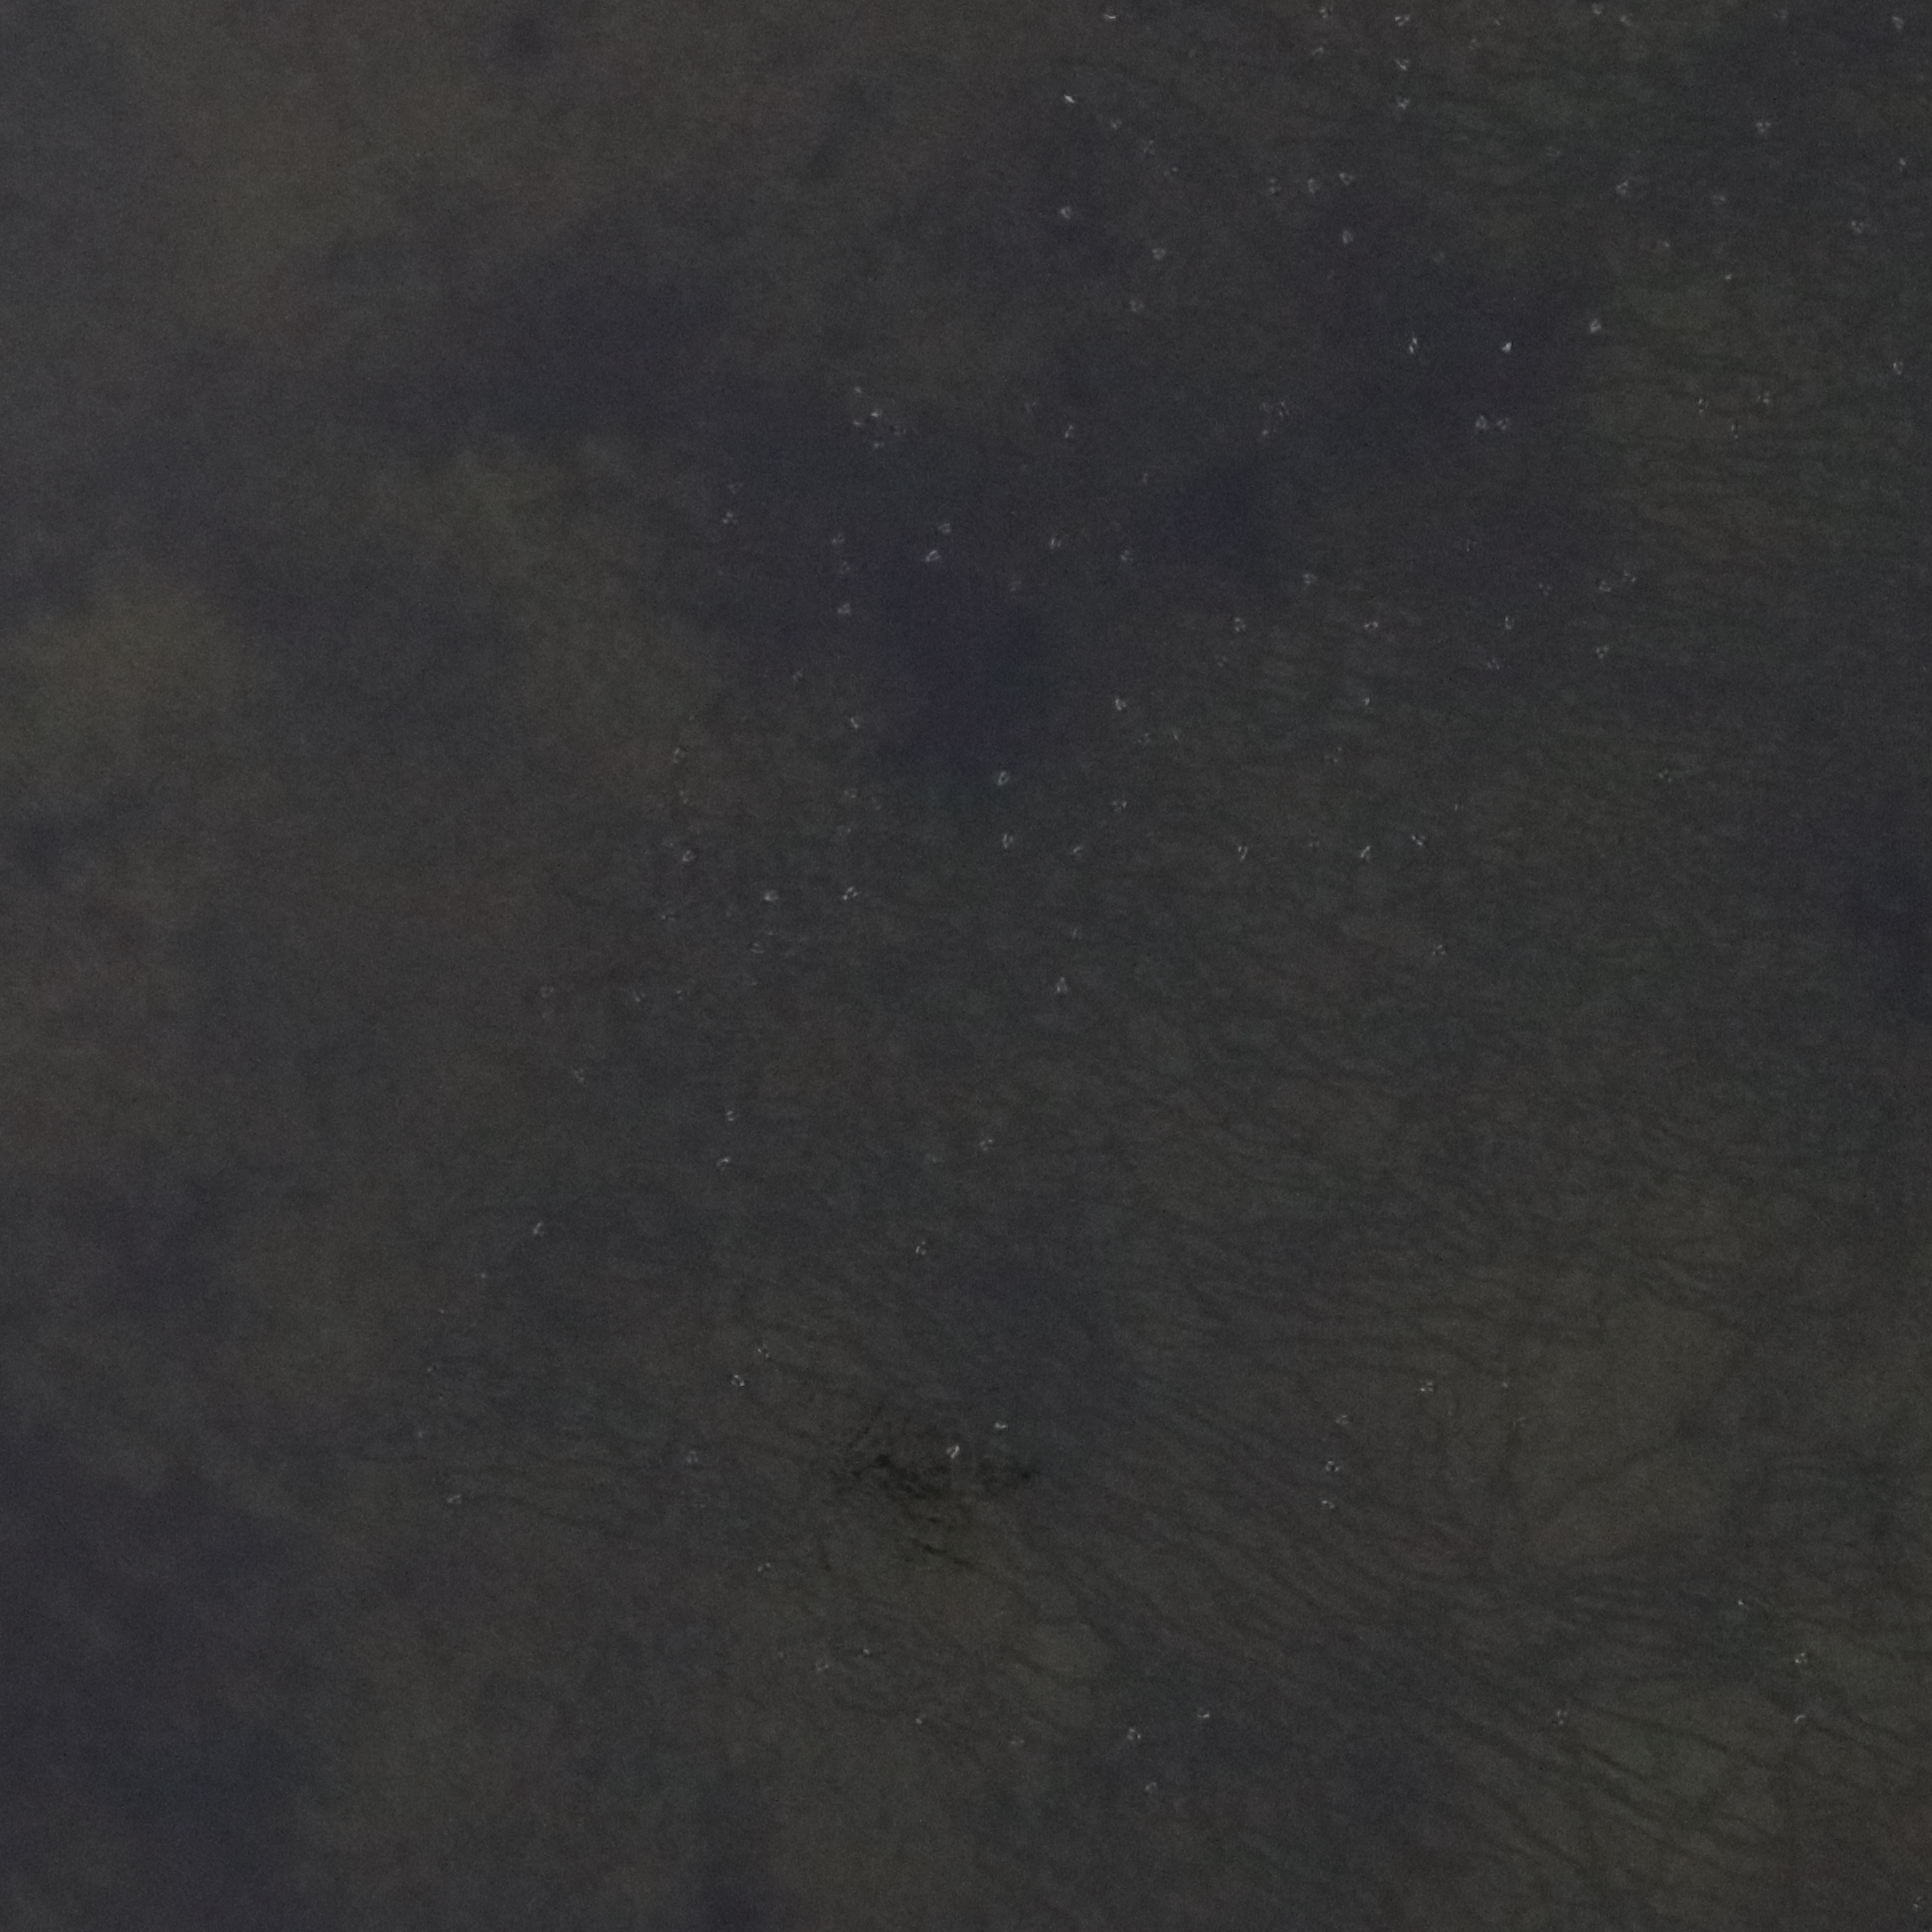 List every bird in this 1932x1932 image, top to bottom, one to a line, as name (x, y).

brant (1329, 5)
brant (1596, 13)
brant (1414, 16)
brant (1501, 17)
brant (1115, 19)
brant (1632, 22)
brant (1894, 22)
brant (1787, 24)
brant (1326, 38)
brant (1473, 46)
brant (1411, 70)
brant (1075, 96)
brant (1411, 99)
brant (1121, 124)
brant (1766, 129)
brant (1547, 140)
brant (1156, 154)
brant (1914, 158)
brant (1180, 169)
brant (1361, 179)
brant (1284, 185)
brant (1325, 185)
brant (1627, 186)
brant (1074, 208)
brant (1712, 210)
brant (1342, 227)
brant (1865, 235)
brant (1175, 252)
brant (1132, 304)
brant (1600, 328)
brant (1412, 343)
brant (1505, 348)
brant (1898, 375)
brant (857, 389)
brant (1773, 389)
brant (1704, 403)
brant (1269, 404)
brant (1040, 406)
brant (1292, 412)
brant (873, 414)
brant (1482, 420)
brant (1074, 421)
brant (1729, 423)
brant (856, 432)
brant (1510, 433)
brant (1266, 434)
brant (904, 436)
brant (876, 448)
brant (1151, 476)
brant (739, 490)
brant (723, 513)
brant (950, 528)
brant (834, 533)
brant (1050, 537)
brant (1473, 543)
brant (932, 556)
brant (1127, 559)
brant (845, 565)
brant (1622, 572)
brant (1016, 577)
brant (1300, 580)
brant (1542, 585)
brant (1603, 591)
brant (850, 612)
brant (1238, 619)
brant (1374, 621)
brant (1510, 621)
brant (1608, 644)
brant (1226, 650)
brant (1489, 668)
brant (801, 670)
brant (1121, 701)
brant (1372, 706)
brant (862, 725)
brant (1181, 732)
brant (1155, 736)
brant (676, 756)
brant (1337, 762)
brant (1008, 767)
brant (1675, 774)
brant (854, 791)
brant (688, 794)
brant (1459, 799)
brant (1130, 803)
brant (850, 823)
brant (1312, 836)
brant (1009, 837)
brant (1417, 848)
brant (1250, 852)
brant (688, 854)
brant (1085, 854)
brant (1359, 856)
brant (851, 889)
brant (776, 891)
brant (676, 915)
brant (778, 932)
brant (1084, 935)
brant (762, 942)
brant (1446, 954)
brant (745, 983)
brant (1068, 989)
brant (549, 993)
brant (632, 996)
brant (664, 999)
brant (587, 1070)
brant (735, 1117)
brant (988, 1146)
brant (722, 1160)
brant (542, 1233)
brant (925, 1246)
brant (479, 1278)
brant (768, 1350)
brant (420, 1370)
brant (746, 1380)
brant (1431, 1384)
brant (1510, 1385)
brant (1340, 1420)
brant (1003, 1427)
brant (420, 1432)
brant (954, 1442)
brant (689, 1457)
brant (1330, 1468)
brant (462, 1493)
brant (1330, 1504)
brant (770, 1562)
brant (1745, 1603)
brant (1806, 1647)
brant (863, 1655)
brant (830, 1666)
brant (1804, 1714)
brant (1206, 1715)
brant (925, 1722)
brant (1552, 1725)
brant (1016, 1737)
brant (1131, 1738)
brant (1156, 1776)
brant (1922, 1904)